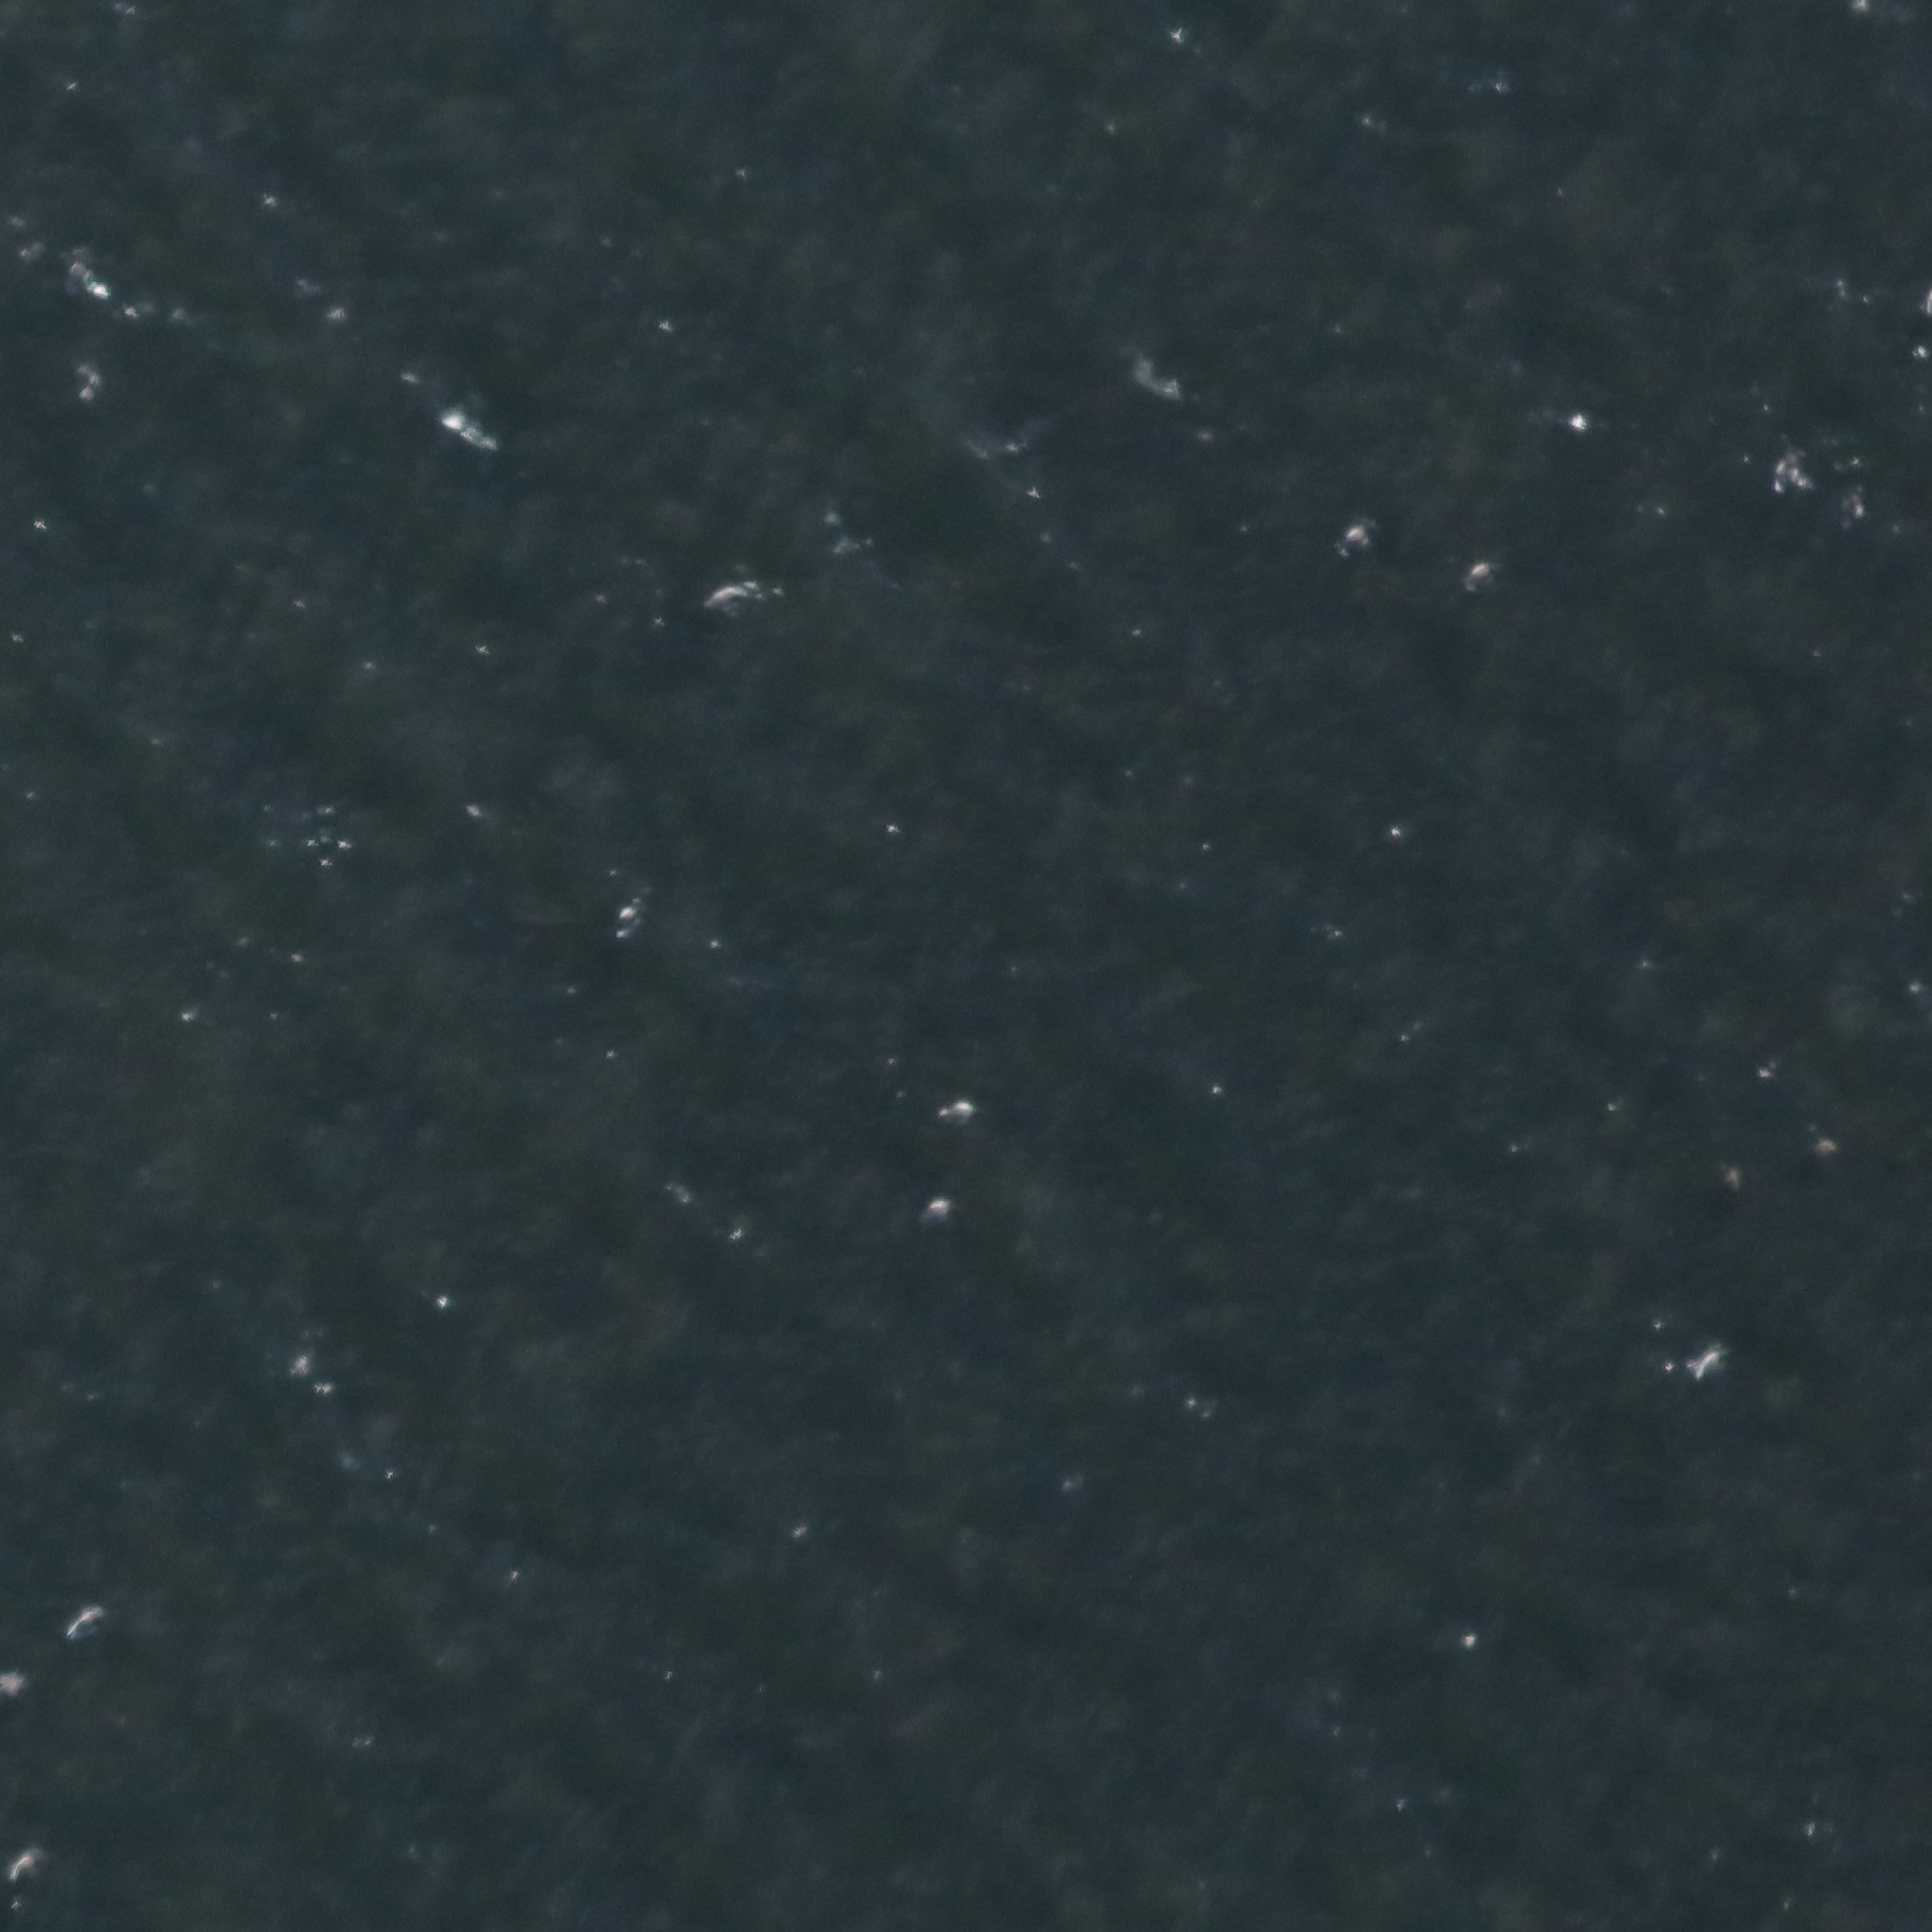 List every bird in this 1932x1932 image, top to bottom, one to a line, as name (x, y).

brant (1787, 472)
brant (1852, 507)
brant (1356, 538)
brant (1478, 579)
brant (724, 600)
brant (633, 919)
other bird (959, 1114)
other bird (1824, 1149)
other bird (1731, 1182)
other bird (935, 1211)
brant (1715, 1366)
brant (84, 1628)
brant (8, 1696)
brant (29, 1864)